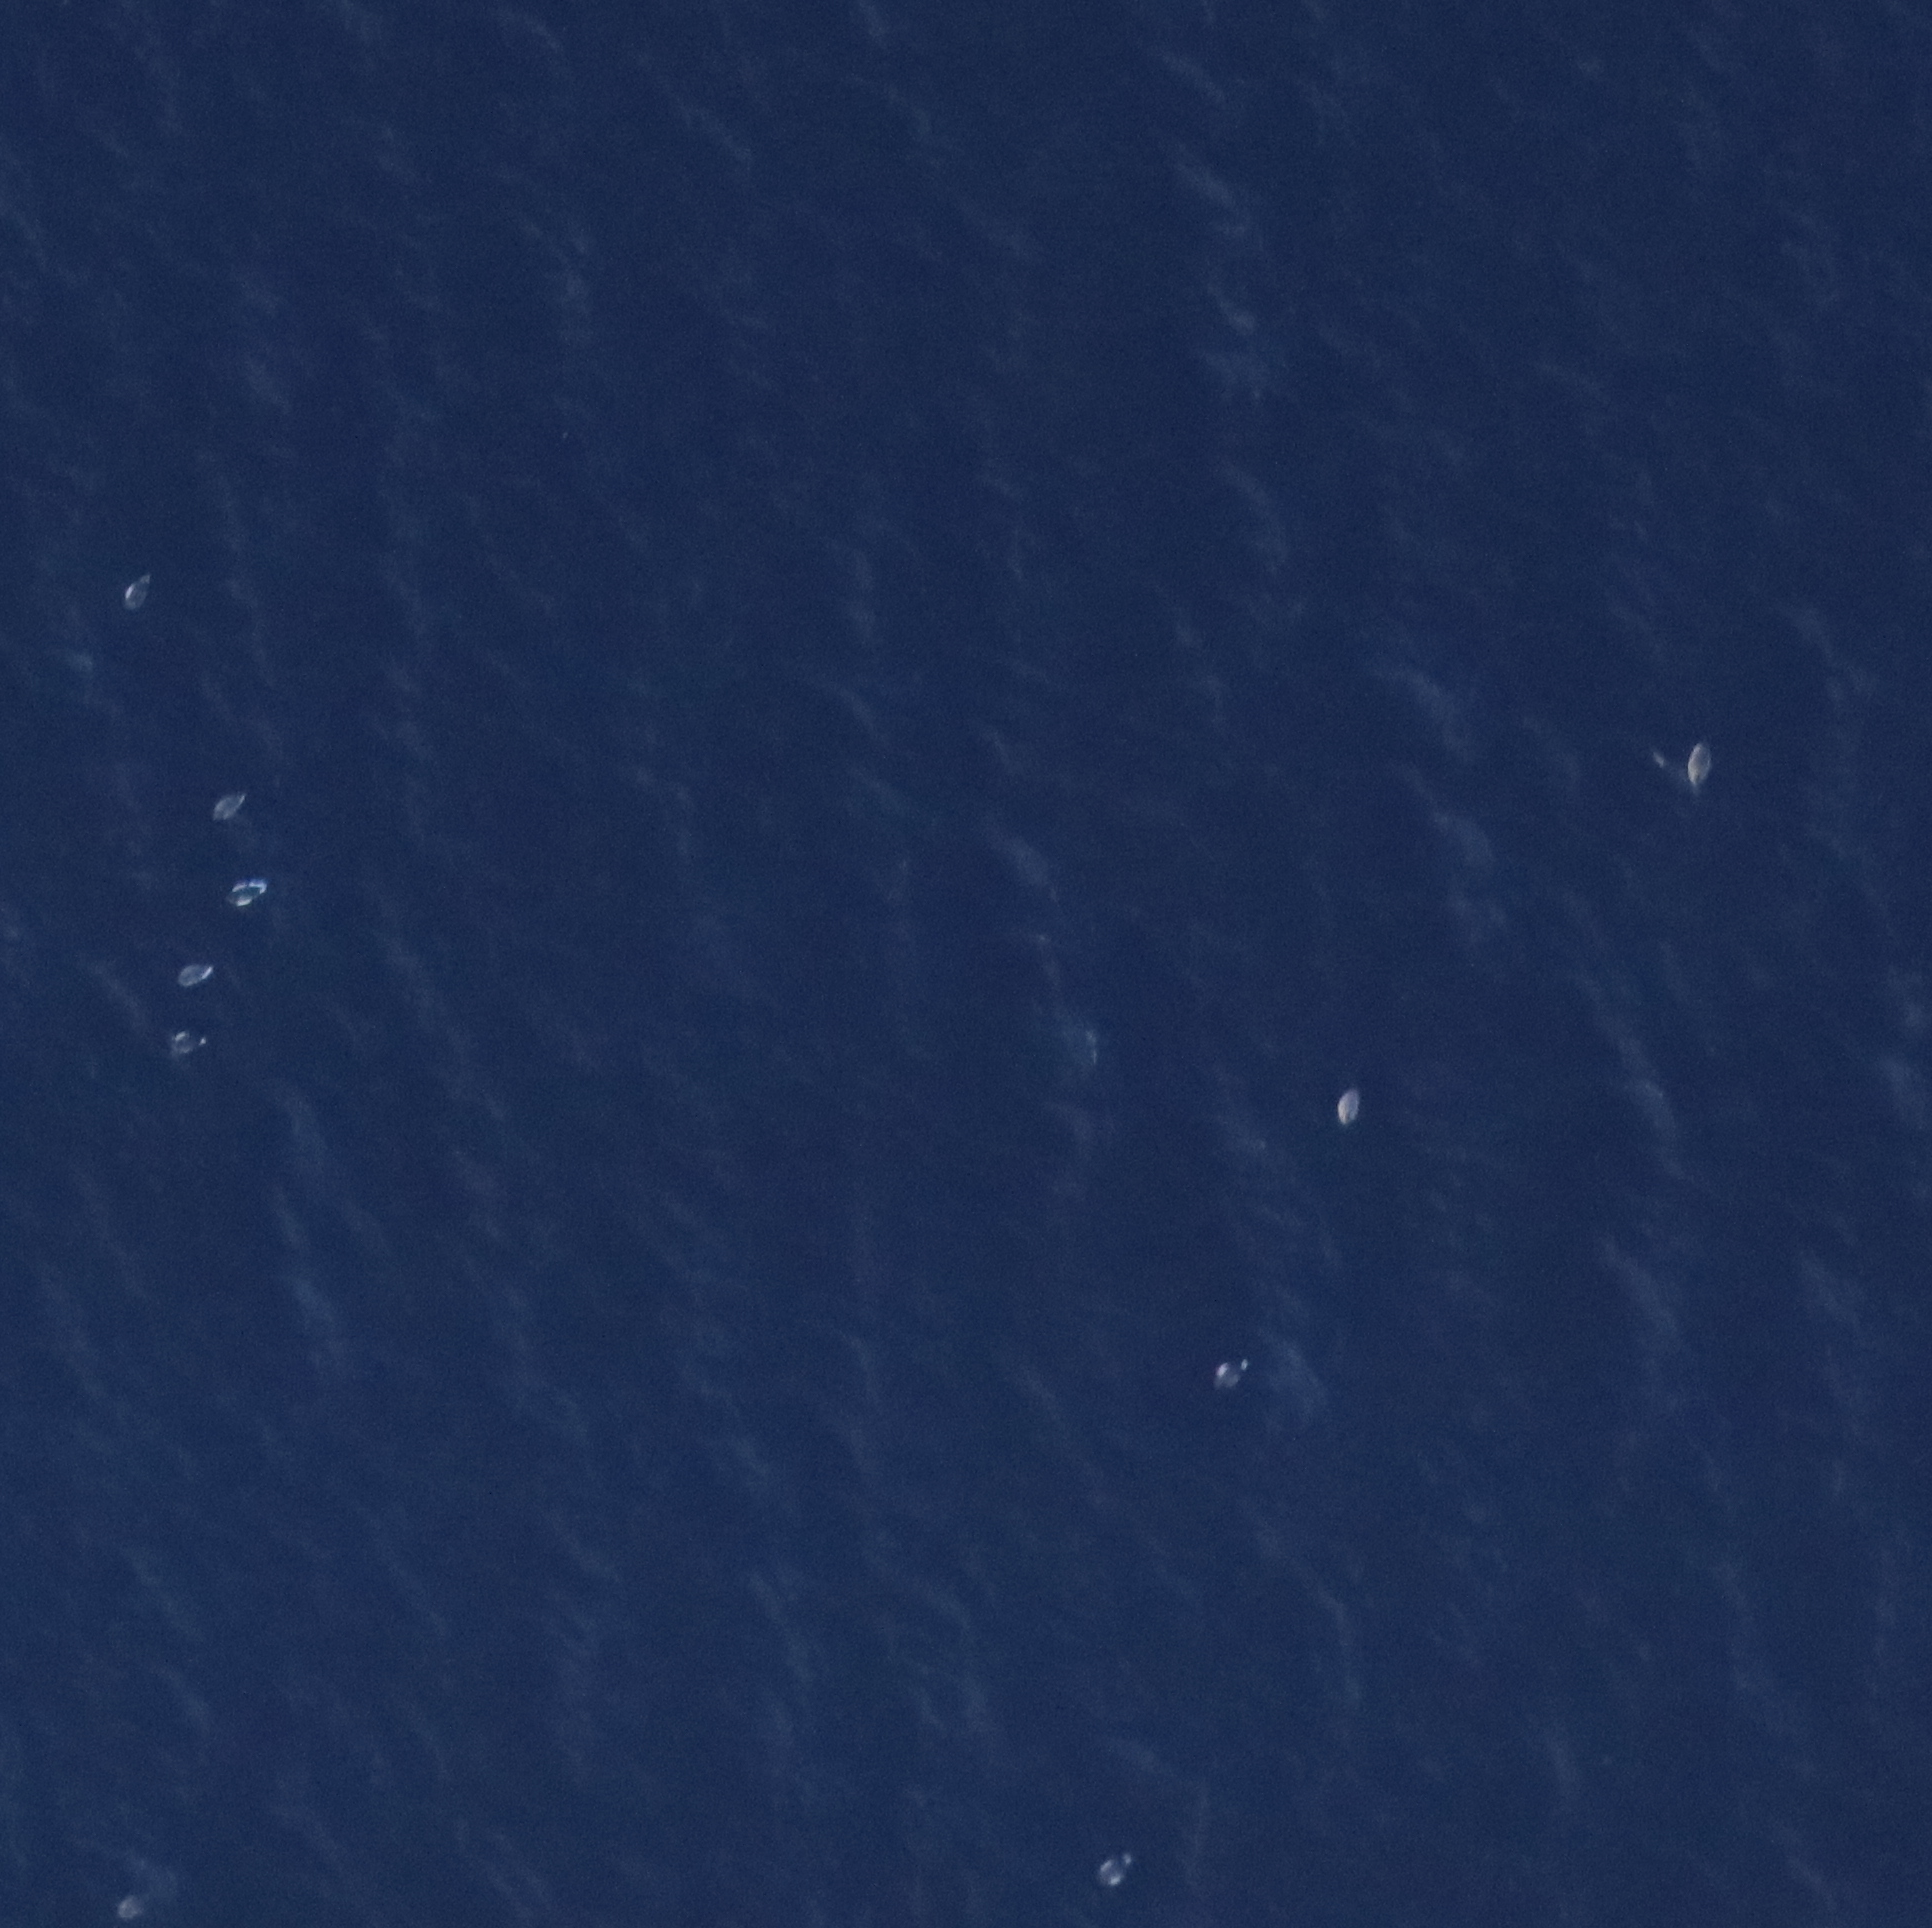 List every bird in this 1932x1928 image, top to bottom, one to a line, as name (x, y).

brant (136, 591)
other bird (1698, 767)
brant (228, 806)
brant (240, 892)
brant (188, 978)
brant (181, 1042)
other bird (1349, 1104)
brant (1228, 1376)
brant (1110, 1870)
other bird (132, 1907)